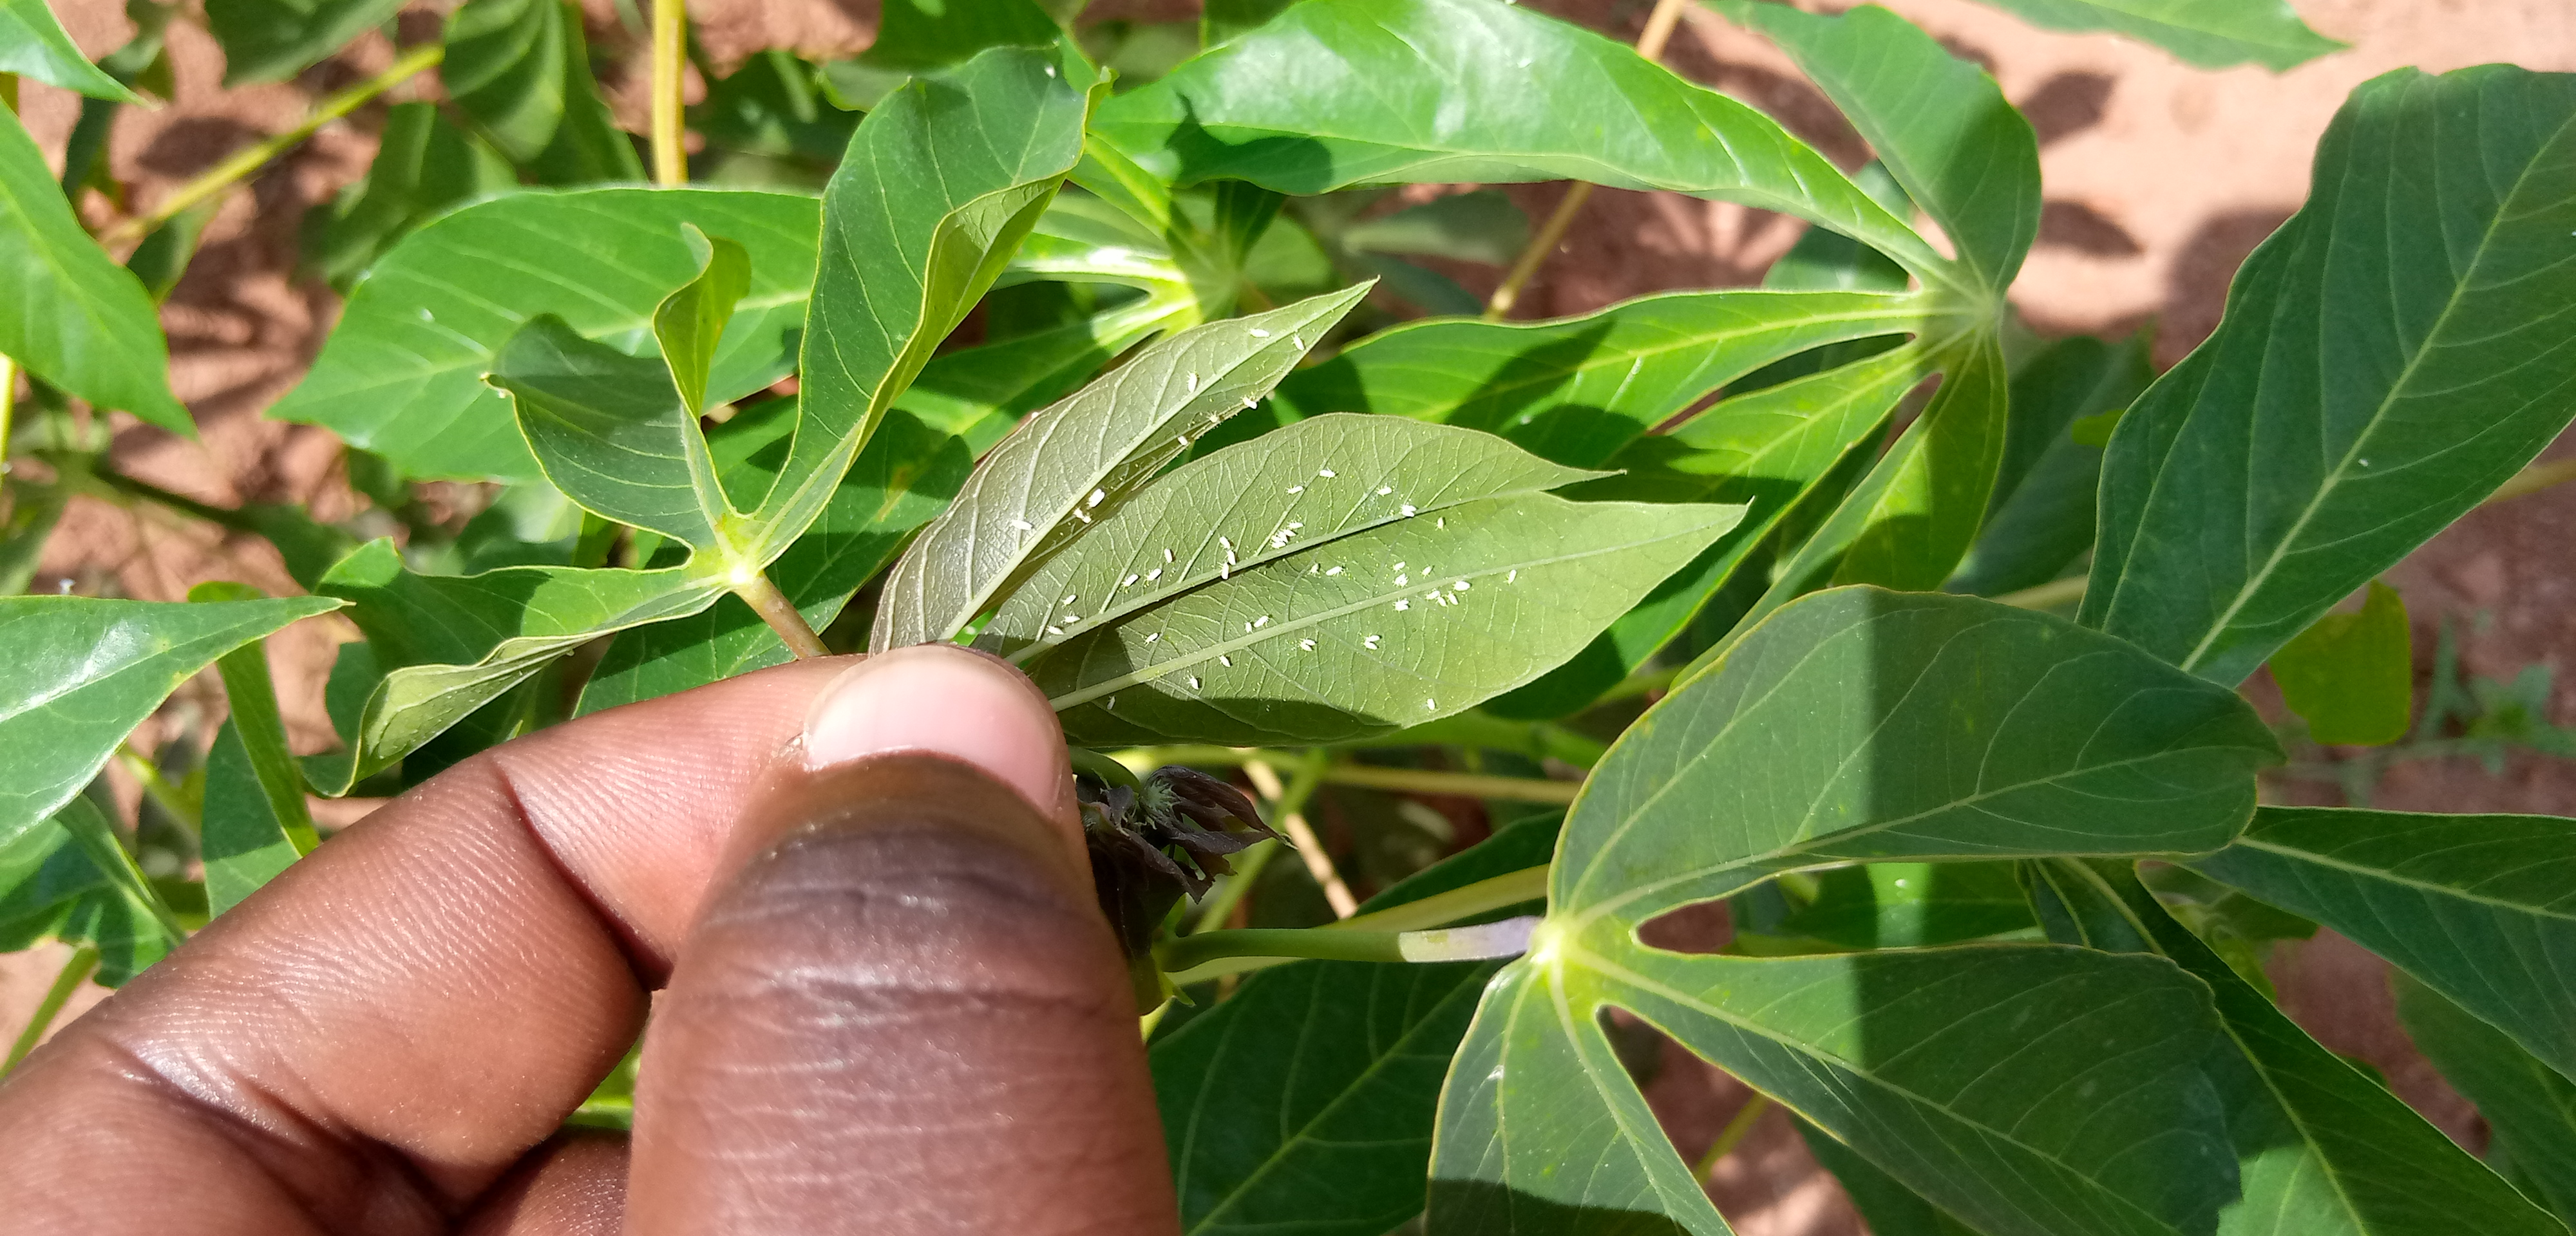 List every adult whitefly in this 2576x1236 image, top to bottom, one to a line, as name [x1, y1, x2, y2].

whitefly [1042, 61, 1058, 82]
whitefly [1246, 324, 1273, 341]
whitefly [1291, 330, 1309, 353]
whitefly [1184, 369, 1199, 395]
whitefly [1240, 392, 1260, 411]
whitefly [1206, 409, 1222, 426]
whitefly [1029, 409, 1041, 420]
whitefly [1176, 433, 1192, 447]
whitefly [1314, 465, 1338, 483]
whitefly [1283, 483, 1305, 496]
whitefly [1374, 485, 1396, 498]
whitefly [1088, 487, 1102, 501]
whitefly [1090, 491, 1106, 509]
whitefly [1399, 501, 1419, 513]
whitefly [1073, 505, 1084, 518]
whitefly [1398, 509, 1416, 519]
whitefly [1082, 512, 1094, 526]
whitefly [1434, 513, 1448, 532]
whitefly [1008, 516, 1036, 532]
whitefly [1287, 520, 1305, 530]
whitefly [1282, 527, 1298, 538]
whitefly [1276, 530, 1288, 539]
whitefly [1217, 534, 1233, 548]
whitefly [1269, 534, 1283, 544]
whitefly [1269, 540, 1287, 549]
whitefly [1162, 545, 1177, 566]
whitefly [1226, 548, 1238, 567]
whitefly [1392, 557, 1408, 572]
whitefly [1218, 561, 1230, 581]
whitefly [1309, 561, 1320, 577]
whitefly [1419, 563, 1435, 578]
whitefly [1325, 565, 1343, 577]
whitefly [1144, 566, 1164, 583]
whitefly [1504, 567, 1520, 587]
whitefly [1122, 572, 1140, 588]
whitefly [1392, 572, 1407, 587]
whitefly [1399, 576, 1410, 588]
whitefly [1454, 580, 1472, 587]
whitefly [1452, 584, 1470, 592]
whitefly [1423, 588, 1442, 604]
whitefly [1060, 591, 1081, 608]
whitefly [1444, 591, 1461, 607]
whitefly [1435, 594, 1448, 608]
whitefly [1392, 597, 1410, 606]
whitefly [1394, 604, 1410, 613]
whitefly [1062, 612, 1083, 626]
whitefly [1253, 614, 1271, 630]
whitefly [1243, 619, 1253, 635]
whitefly [1046, 623, 1065, 637]
whitefly [1144, 632, 1160, 646]
whitefly [1364, 633, 1380, 642]
whitefly [1302, 637, 1317, 646]
whitefly [1363, 641, 1380, 652]
whitefly [1299, 642, 1313, 653]
whitefly [1218, 654, 1233, 668]
whitefly [1188, 673, 1202, 692]
whitefly [1103, 694, 1118, 711]
whitefly [1425, 697, 1438, 713]